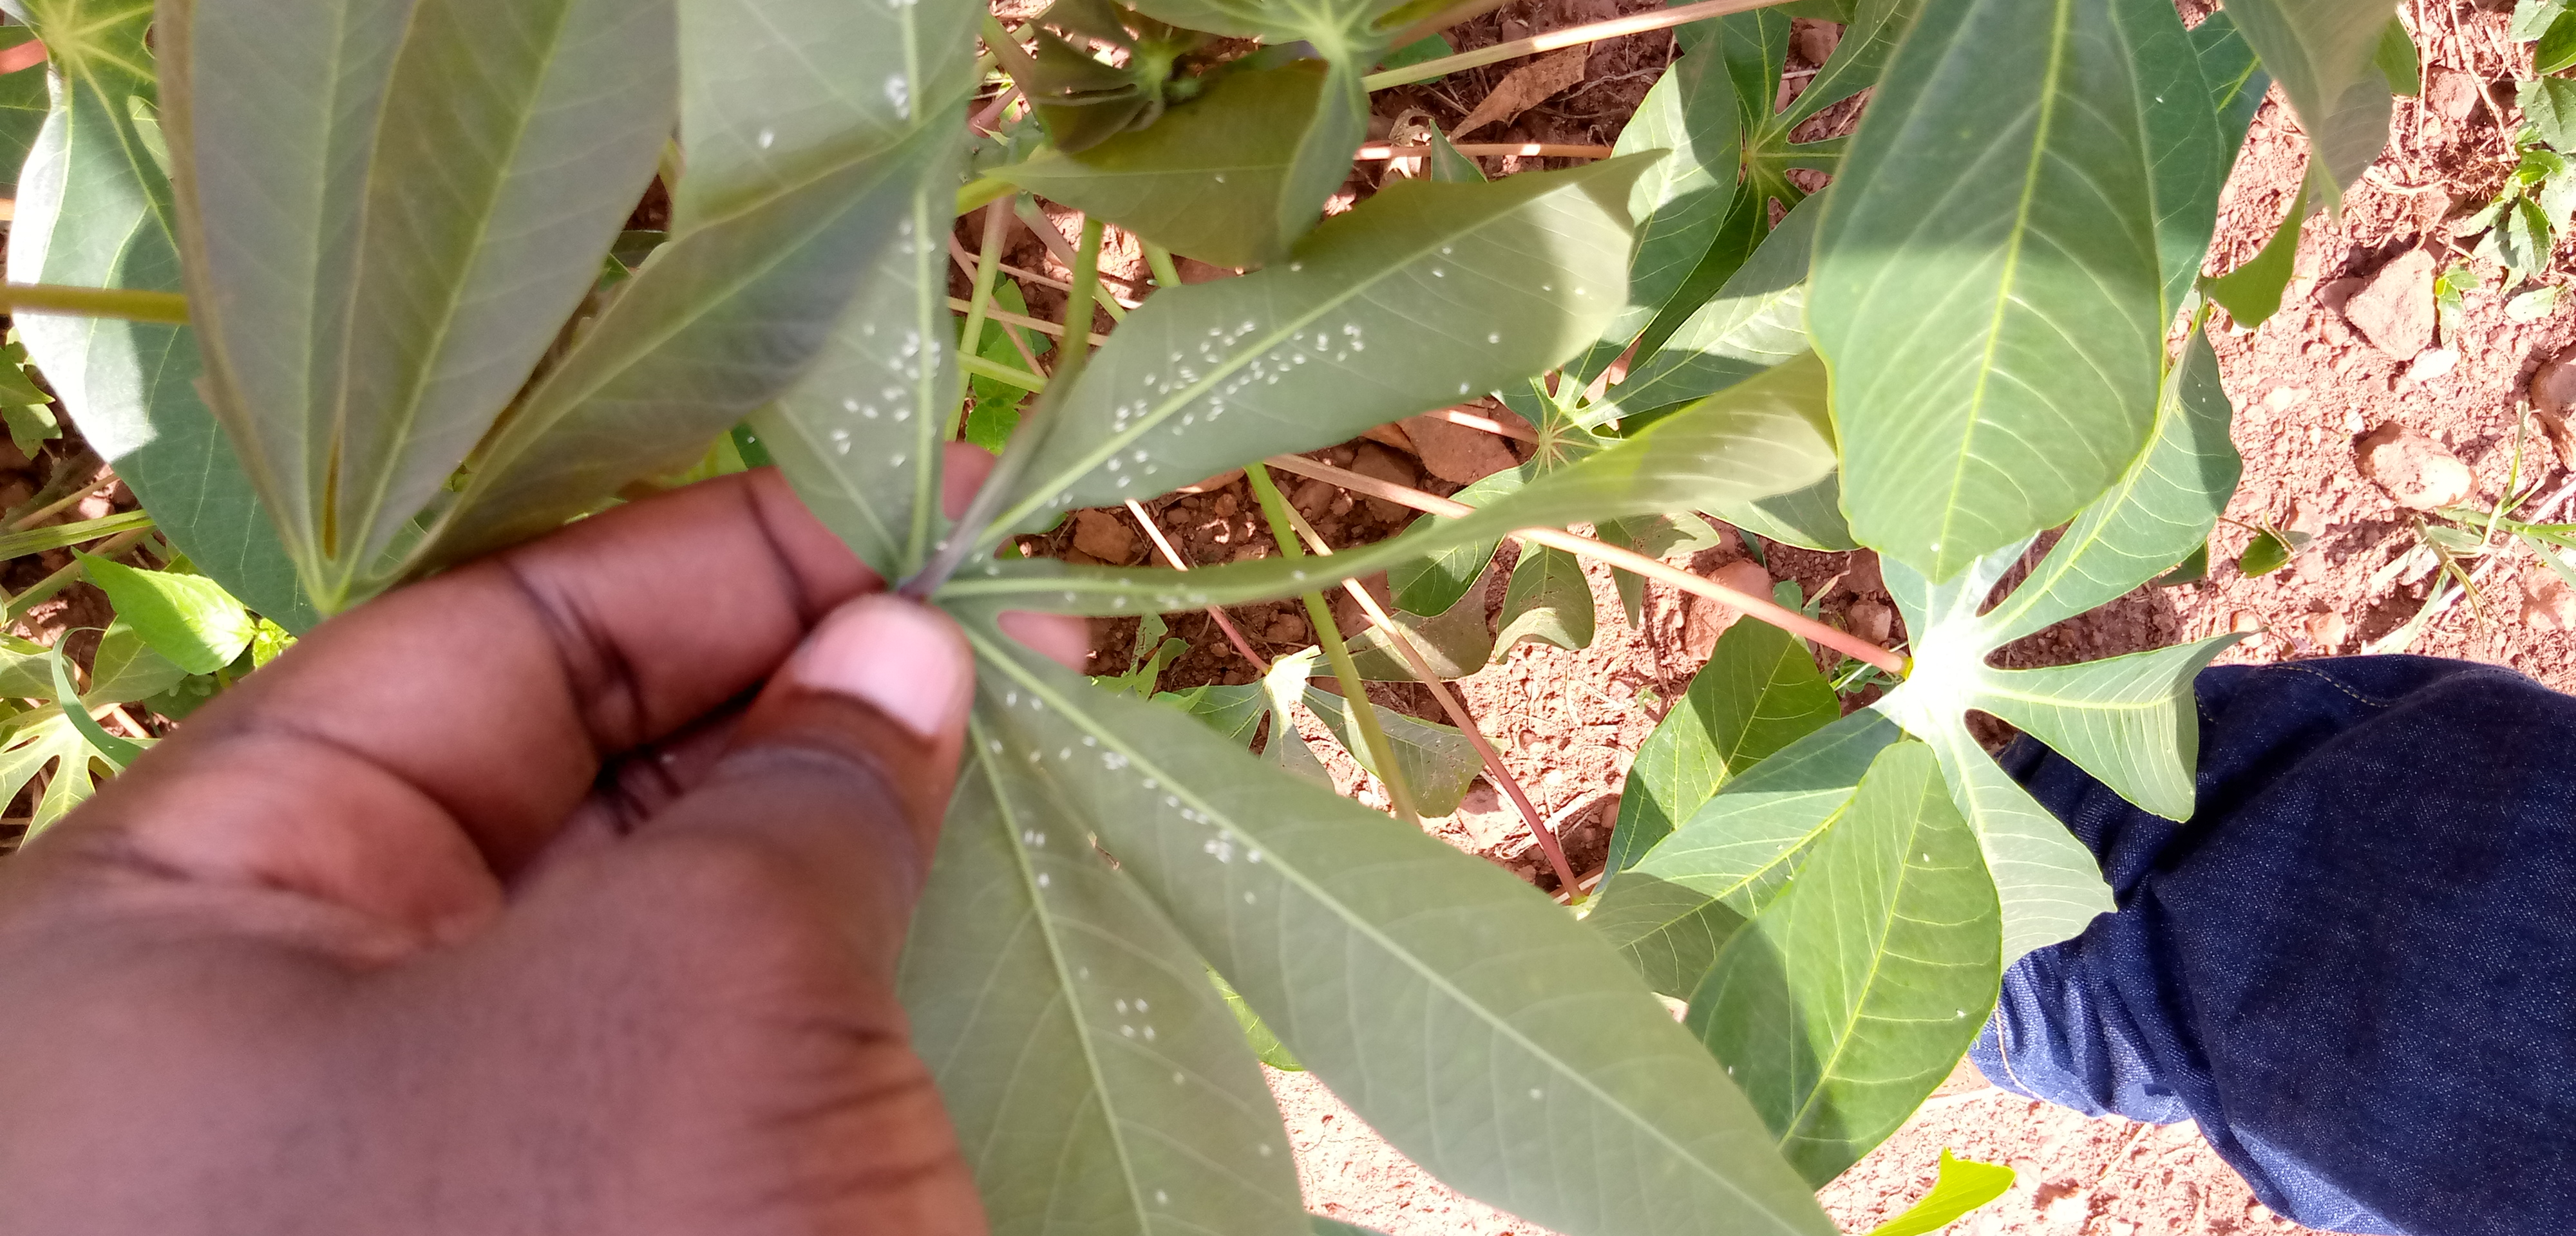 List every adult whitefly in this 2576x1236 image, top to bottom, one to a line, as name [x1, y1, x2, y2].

whitefly [863, 70, 922, 129]
whitefly [734, 113, 783, 165]
whitefly [894, 213, 923, 239]
whitefly [923, 239, 940, 256]
whitefly [896, 240, 918, 260]
whitefly [1440, 241, 1460, 260]
whitefly [1287, 259, 1307, 274]
whitefly [1428, 265, 1446, 281]
whitefly [1568, 278, 1593, 301]
whitefly [1540, 279, 1556, 299]
whitefly [1241, 312, 1255, 333]
whitefly [860, 318, 877, 340]
whitefly [1340, 319, 1366, 339]
whitefly [1229, 322, 1245, 342]
whitefly [1487, 325, 1502, 352]
whitefly [903, 326, 922, 342]
whitefly [1202, 327, 1231, 342]
whitefly [1285, 328, 1307, 347]
whitefly [1311, 330, 1330, 356]
whitefly [1220, 330, 1237, 351]
whitefly [923, 338, 949, 353]
whitefly [1194, 339, 1222, 358]
whitefly [1350, 339, 1368, 353]
whitefly [898, 341, 922, 363]
whitefly [1165, 347, 1186, 365]
whitefly [1335, 349, 1347, 366]
whitefly [1266, 350, 1280, 366]
whitefly [1289, 351, 1305, 369]
whitefly [927, 353, 949, 373]
whitefly [886, 355, 902, 372]
whitefly [1201, 355, 1223, 369]
whitefly [1244, 359, 1266, 373]
whitefly [1278, 360, 1291, 379]
whitefly [903, 364, 923, 384]
whitefly [1180, 364, 1203, 388]
whitefly [1248, 369, 1264, 387]
whitefly [1141, 373, 1158, 388]
whitefly [1263, 373, 1283, 391]
whitefly [1239, 374, 1250, 393]
whitefly [1170, 375, 1185, 395]
whitefly [1224, 379, 1241, 405]
whitefly [878, 380, 909, 402]
whitefly [1153, 381, 1171, 399]
whitefly [1455, 383, 1473, 397]
whitefly [1206, 392, 1220, 406]
whitefly [1133, 398, 1148, 421]
whitefly [840, 399, 862, 415]
whitefly [1115, 403, 1129, 424]
whitefly [863, 404, 881, 421]
whitefly [892, 404, 911, 426]
whitefly [1202, 404, 1229, 425]
whitefly [1177, 406, 1195, 428]
whitefly [828, 420, 853, 441]
whitefly [1106, 421, 1133, 435]
whitefly [1164, 421, 1191, 445]
whitefly [828, 436, 855, 459]
whitefly [1130, 442, 1151, 464]
whitefly [883, 451, 910, 471]
whitefly [1106, 451, 1126, 473]
whitefly [1138, 456, 1160, 479]
whitefly [1112, 471, 1136, 492]
whitefly [1061, 486, 1085, 508]
whitefly [1046, 494, 1060, 514]
whitefly [928, 538, 949, 557]
whitefly [969, 548, 987, 570]
whitefly [987, 562, 1005, 580]
whitefly [1288, 566, 1309, 583]
whitefly [1115, 570, 1130, 589]
whitefly [1173, 576, 1191, 591]
whitefly [1061, 585, 1079, 608]
whitefly [1184, 588, 1218, 608]
whitefly [1152, 590, 1166, 606]
whitefly [1110, 594, 1128, 609]
whitefly [1160, 597, 1180, 612]
whitefly [998, 686, 1025, 707]
whitefly [1027, 696, 1046, 716]
whitefly [1079, 730, 1100, 750]
whitefly [987, 735, 1005, 757]
whitefly [1057, 743, 1077, 767]
whitefly [1029, 746, 1044, 765]
whitefly [1100, 750, 1129, 776]
whitefly [1115, 750, 1133, 771]
whitefly [1100, 760, 1124, 776]
whitefly [1138, 772, 1160, 792]
whitefly [1160, 788, 1184, 810]
whitefly [1177, 803, 1195, 823]
whitefly [1193, 808, 1215, 829]
whitefly [1018, 821, 1039, 850]
whitefly [1033, 825, 1053, 850]
whitefly [1217, 827, 1238, 838]
whitefly [1197, 836, 1217, 860]
whitefly [1216, 840, 1236, 864]
whitefly [1244, 844, 1265, 867]
whitefly [1242, 846, 1265, 866]
whitefly [1032, 870, 1052, 888]
whitefly [1242, 885, 1258, 906]
whitefly [1078, 963, 1094, 982]
whitefly [1132, 988, 1159, 1017]
whitefly [1112, 997, 1129, 1016]
whitefly [1141, 1021, 1159, 1042]
whitefly [1118, 1024, 1135, 1046]
whitefly [1510, 1058, 1548, 1115]
whitefly [1167, 1064, 1188, 1091]
whitefly [1254, 1140, 1275, 1160]
whitefly [1151, 1185, 1177, 1206]